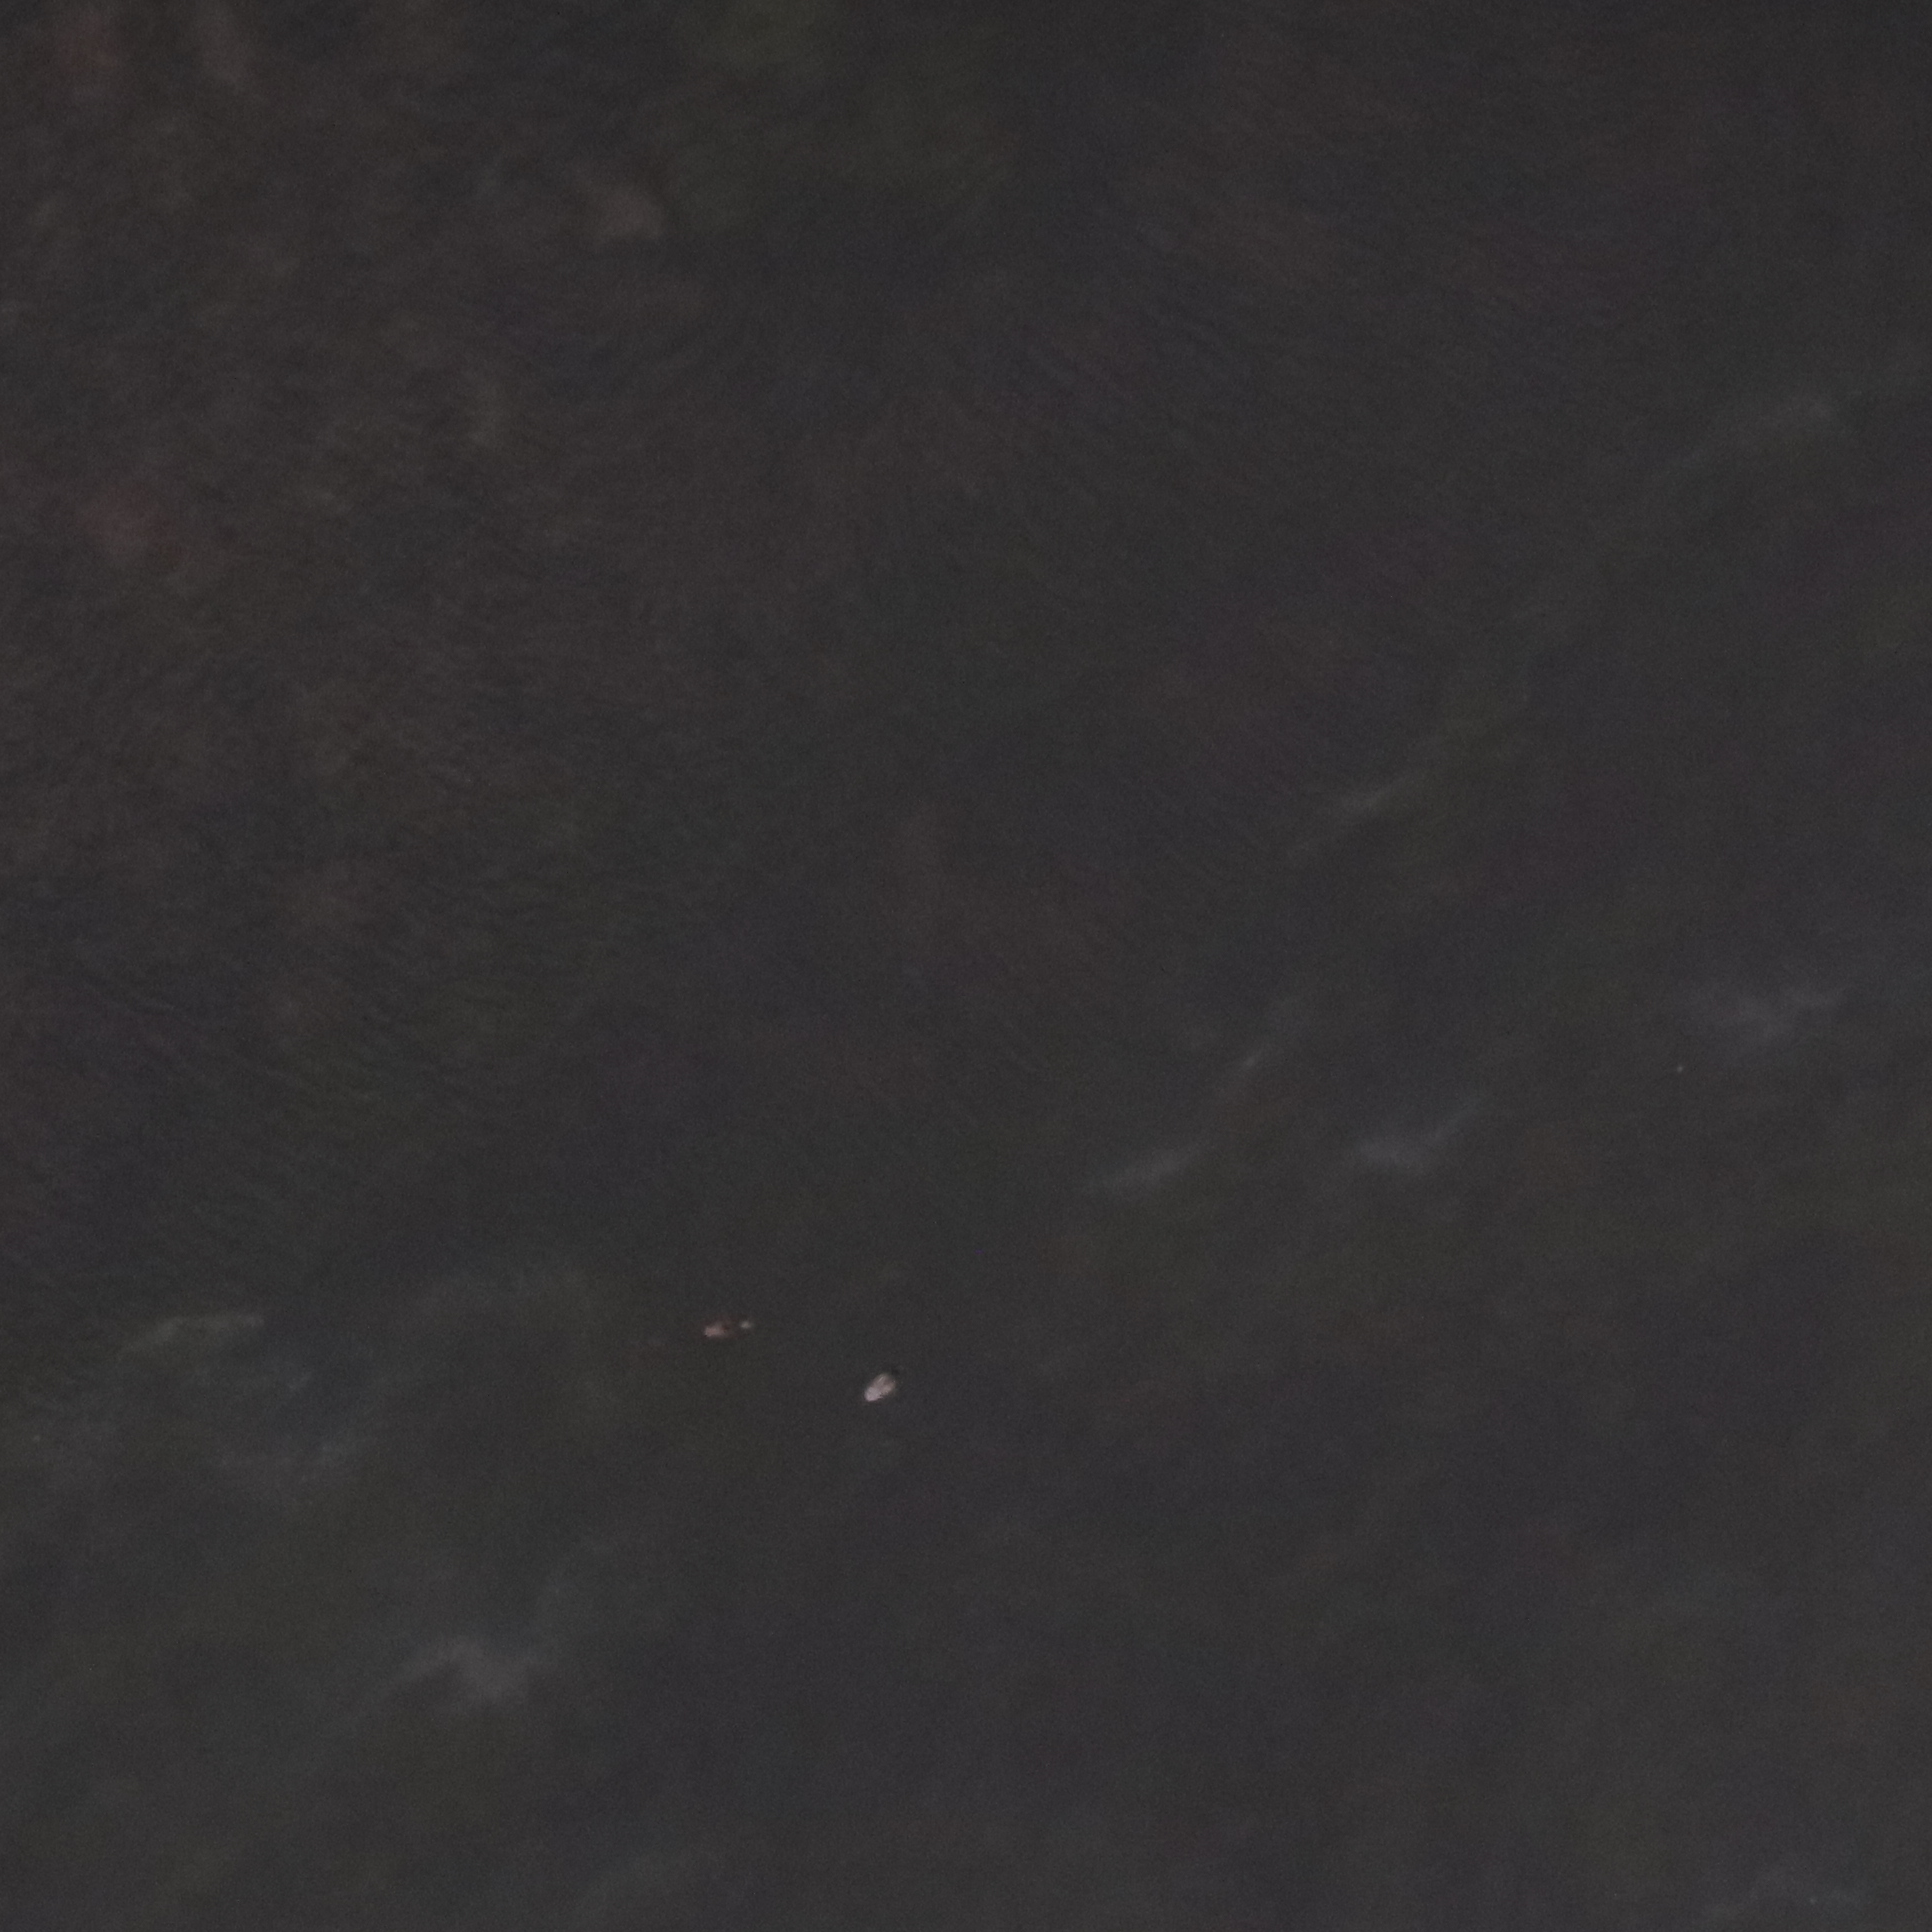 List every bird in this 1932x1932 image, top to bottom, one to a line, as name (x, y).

other bird (730, 1328)
other bird (882, 1391)